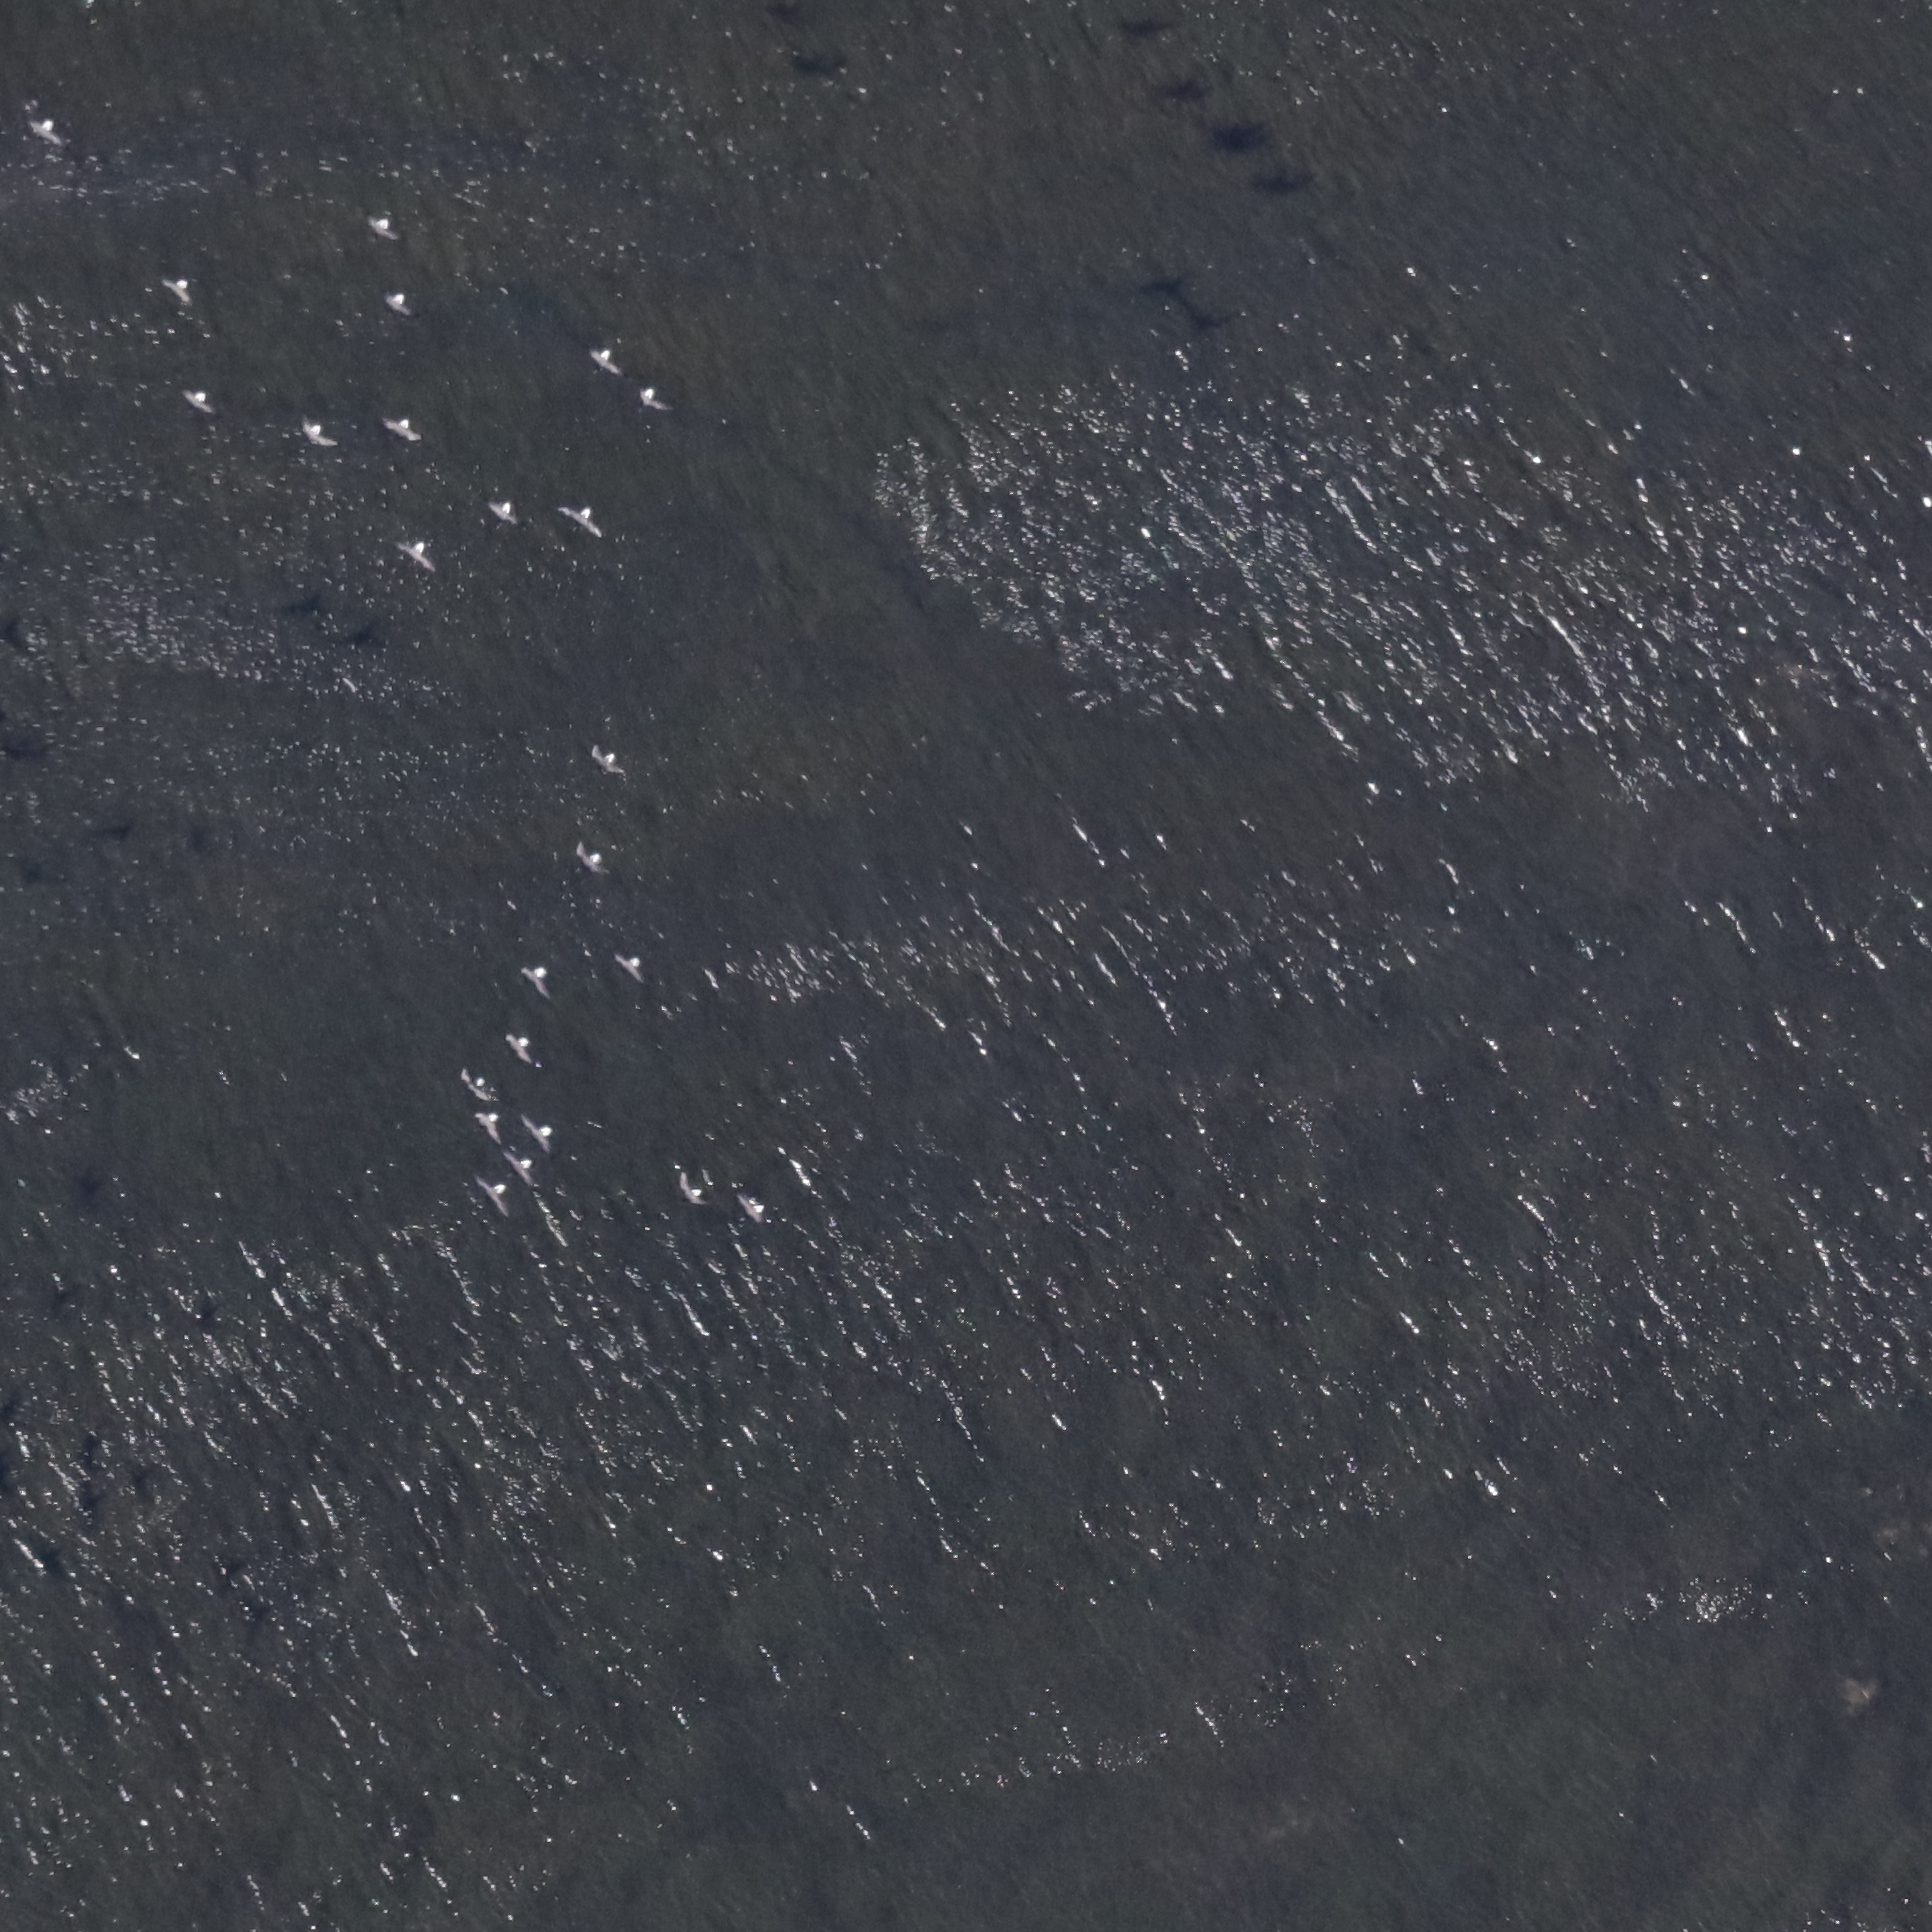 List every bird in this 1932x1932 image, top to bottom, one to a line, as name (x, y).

brant (48, 132)
brant (377, 228)
brant (178, 289)
brant (397, 306)
brant (607, 362)
brant (650, 400)
brant (195, 401)
brant (408, 428)
brant (308, 435)
brant (500, 516)
brant (585, 518)
brant (414, 554)
brant (603, 762)
brant (587, 863)
brant (629, 965)
brant (534, 973)
brant (516, 1046)
brant (477, 1087)
brant (484, 1123)
brant (539, 1135)
brant (517, 1168)
brant (494, 1194)
brant (693, 1195)
brant (754, 1212)